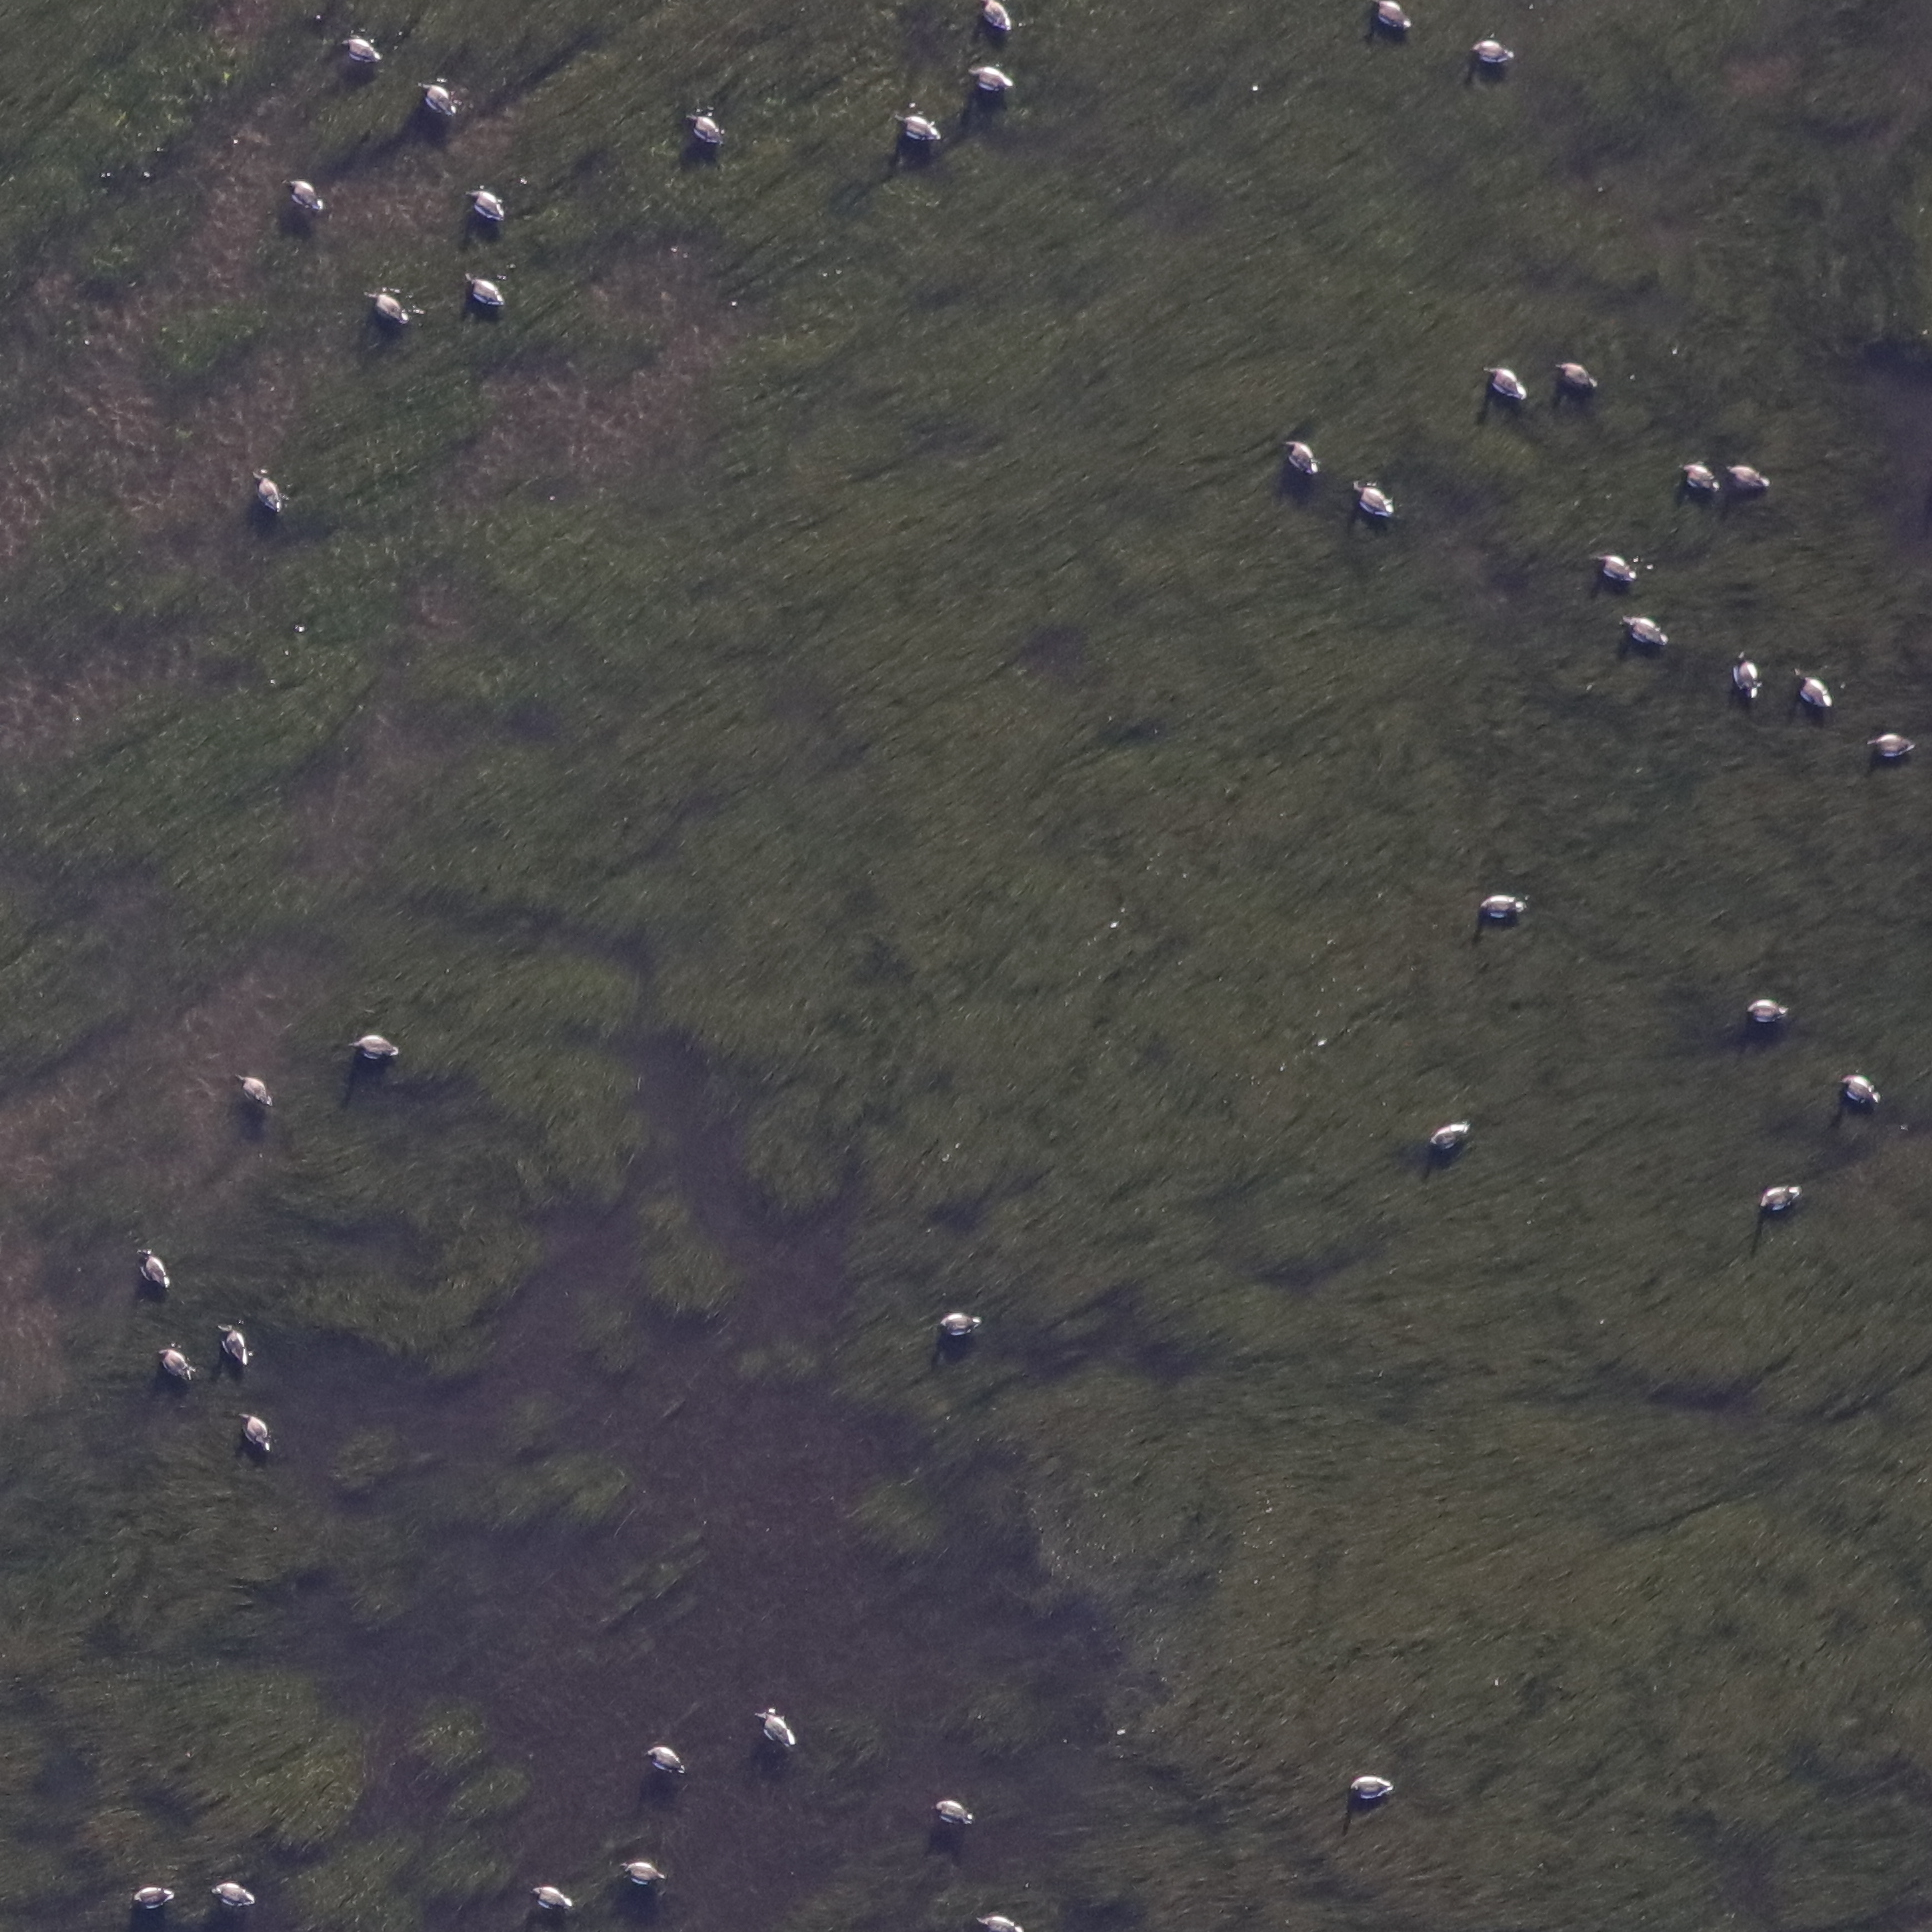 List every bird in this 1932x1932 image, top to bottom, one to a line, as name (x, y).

brant (996, 12)
brant (1390, 13)
brant (361, 49)
brant (1492, 52)
brant (990, 79)
brant (438, 97)
brant (706, 127)
brant (919, 128)
brant (308, 198)
brant (488, 204)
brant (487, 292)
brant (391, 306)
brant (1576, 377)
brant (1504, 384)
brant (1301, 457)
brant (1698, 478)
brant (1746, 478)
brant (270, 492)
brant (1374, 500)
brant (1619, 570)
brant (1642, 629)
brant (1746, 676)
brant (1812, 692)
brant (1892, 747)
brant (1501, 909)
brant (1766, 1013)
brant (373, 1046)
brant (255, 1089)
brant (1859, 1091)
brant (1447, 1136)
brant (1779, 1200)
brant (153, 1269)
brant (960, 1324)
brant (234, 1343)
brant (175, 1362)
brant (255, 1430)
brant (776, 1726)
brant (668, 1760)
brant (1369, 1786)
brant (952, 1811)
brant (644, 1872)
brant (233, 1895)
brant (551, 1897)
brant (151, 1898)
brant (1002, 1928)